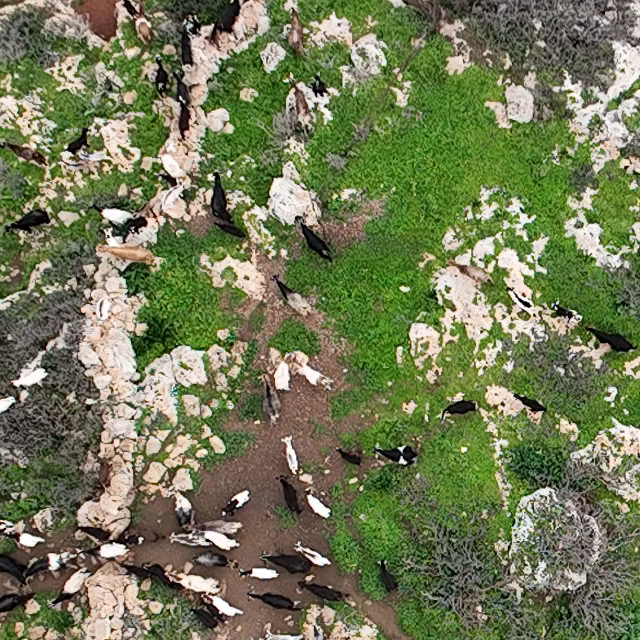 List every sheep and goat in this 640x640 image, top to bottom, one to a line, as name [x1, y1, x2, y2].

goat [225, 1, 243, 28]
goat [122, 2, 155, 42]
goat [288, 9, 304, 53]
goat [211, 12, 221, 49]
goat [178, 20, 196, 70]
goat [155, 57, 168, 98]
goat [171, 72, 191, 106]
goat [284, 74, 311, 131]
goat [312, 75, 330, 107]
goat [285, 88, 296, 130]
goat [174, 95, 189, 135]
goat [68, 127, 90, 155]
goat [0, 139, 48, 167]
goat [78, 148, 109, 160]
goat [158, 155, 188, 177]
goat [59, 160, 93, 168]
goat [211, 173, 236, 223]
goat [158, 176, 179, 188]
goat [162, 180, 185, 211]
goat [89, 204, 135, 222]
goat [7, 208, 48, 235]
goat [293, 217, 334, 263]
goat [103, 218, 168, 248]
goat [214, 222, 247, 239]
goat [95, 245, 157, 266]
goat [445, 260, 494, 285]
goat [269, 274, 312, 317]
goat [505, 288, 535, 317]
goat [95, 298, 113, 320]
goat [551, 301, 574, 318]
goat [584, 326, 634, 353]
goat [276, 354, 294, 390]
goat [292, 361, 332, 388]
goat [256, 374, 282, 422]
goat [512, 392, 548, 413]
goat [438, 398, 479, 424]
goat [280, 436, 300, 475]
goat [372, 444, 417, 465]
goat [334, 446, 362, 464]
goat [98, 456, 111, 486]
goat [275, 477, 301, 515]
goat [167, 486, 193, 525]
goat [303, 487, 331, 520]
goat [222, 489, 252, 516]
goat [0, 516, 15, 534]
goat [182, 522, 242, 531]
goat [76, 527, 111, 541]
goat [191, 529, 241, 551]
goat [168, 532, 211, 547]
goat [4, 533, 46, 547]
goat [293, 541, 334, 568]
goat [73, 543, 129, 558]
goat [258, 550, 313, 574]
goat [26, 552, 70, 579]
goat [193, 554, 239, 570]
goat [0, 555, 34, 590]
goat [377, 559, 400, 591]
goat [140, 562, 185, 588]
goat [121, 565, 149, 580]
goat [239, 567, 279, 580]
goat [46, 568, 93, 609]
goat [166, 573, 222, 593]
goat [297, 580, 350, 601]
goat [246, 589, 301, 612]
goat [0, 591, 36, 619]
goat [201, 594, 245, 616]
goat [188, 605, 217, 627]
goat [310, 622, 321, 639]
goat [265, 631, 307, 639]